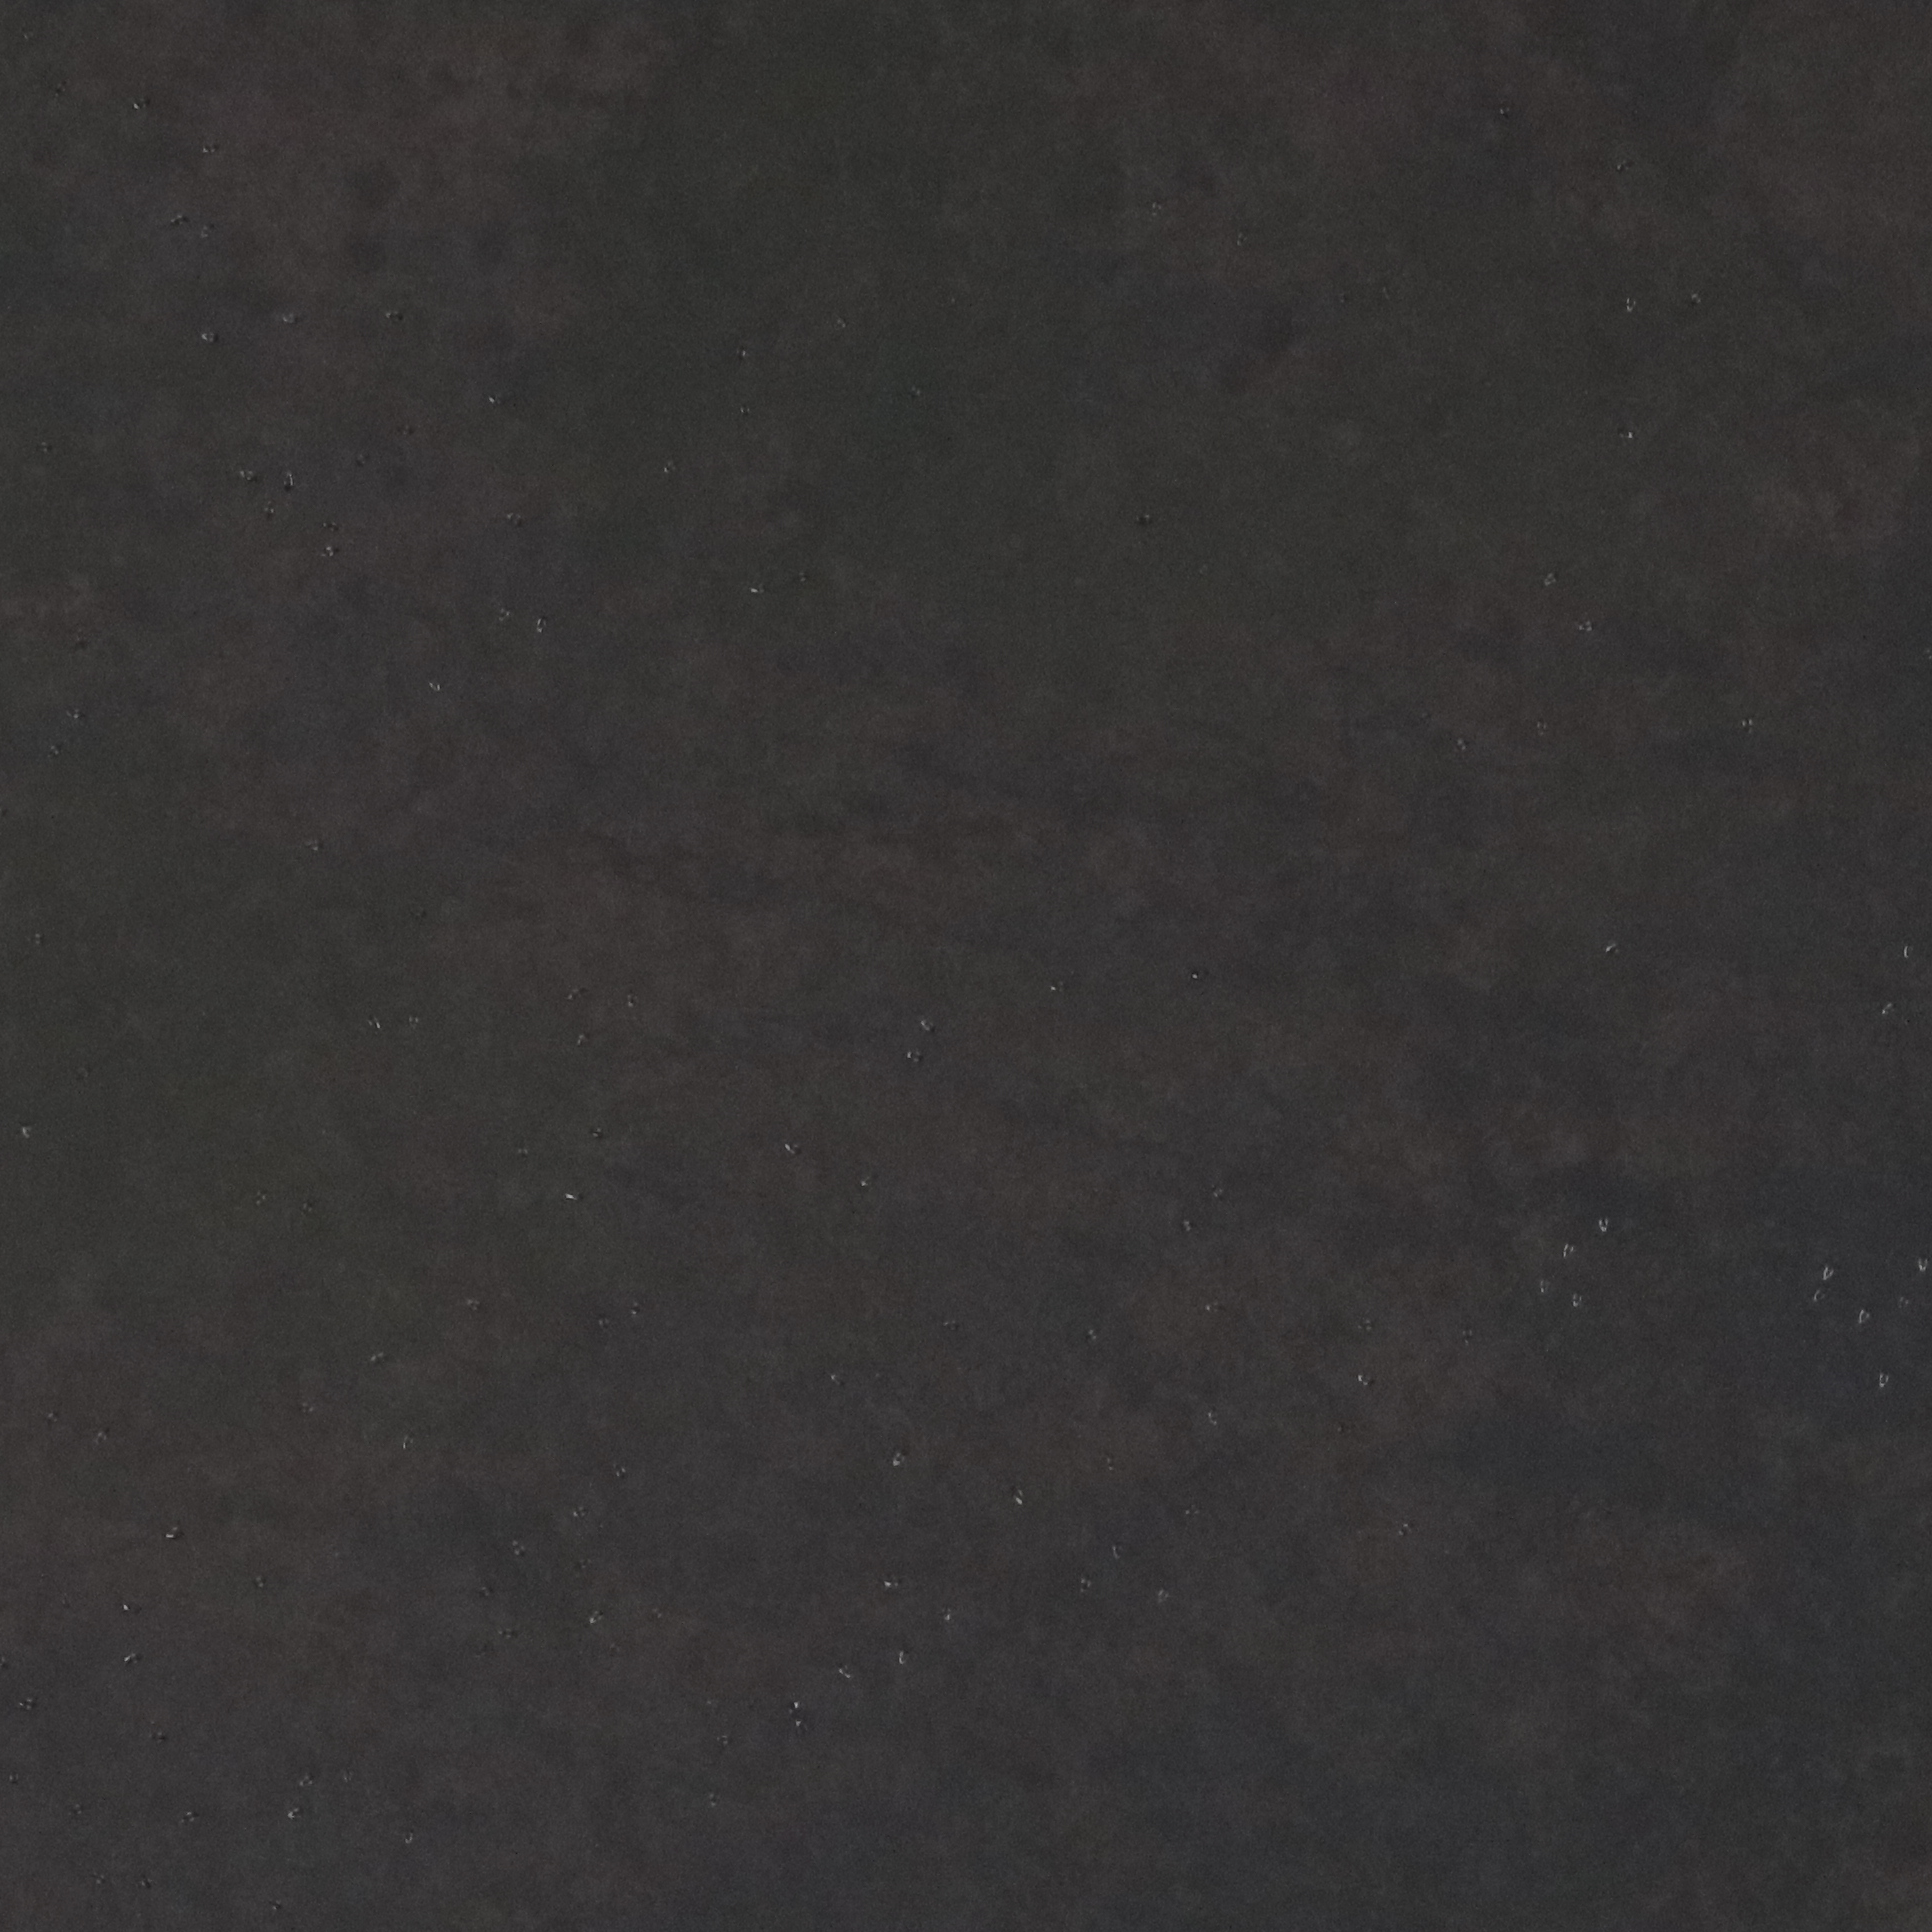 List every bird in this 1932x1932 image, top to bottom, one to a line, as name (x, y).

brant (33, 34)
brant (61, 85)
brant (141, 102)
brant (1505, 111)
brant (219, 145)
brant (1626, 162)
brant (1158, 206)
brant (183, 221)
brant (213, 235)
brant (1238, 235)
brant (1390, 293)
brant (1344, 295)
brant (1634, 306)
brant (1694, 310)
brant (279, 315)
brant (402, 315)
brant (838, 323)
brant (203, 327)
brant (742, 349)
brant (908, 385)
brant (492, 400)
brant (743, 409)
brant (405, 427)
brant (1626, 434)
brant (370, 452)
brant (42, 454)
brant (671, 462)
brant (247, 464)
brant (293, 476)
brant (276, 505)
brant (518, 515)
brant (1136, 520)
brant (338, 523)
brant (330, 552)
brant (800, 576)
brant (1553, 576)
brant (756, 583)
brant (505, 608)
brant (1582, 628)
brant (535, 631)
brant (73, 636)
brant (430, 679)
brant (1540, 720)
brant (82, 723)
brant (1743, 723)
brant (63, 748)
brant (1463, 750)
brant (5, 817)
brant (315, 845)
brant (424, 915)
brant (40, 945)
brant (1611, 952)
brant (1908, 953)
brant (1206, 976)
brant (1051, 987)
brant (570, 993)
brant (637, 1006)
brant (1889, 1012)
brant (414, 1016)
brant (377, 1021)
brant (927, 1025)
brant (591, 1034)
brant (915, 1055)
brant (87, 1075)
brant (594, 1130)
brant (39, 1133)
brant (525, 1147)
brant (792, 1149)
brant (869, 1171)
brant (579, 1190)
brant (258, 1195)
brant (1220, 1196)
brant (306, 1212)
brant (1189, 1218)
brant (1602, 1222)
brant (1567, 1244)
brant (1924, 1263)
brant (1828, 1268)
brant (1546, 1280)
brant (1577, 1295)
brant (1823, 1296)
brant (1908, 1301)
brant (469, 1302)
brant (630, 1307)
brant (1213, 1309)
brant (1866, 1311)
brant (1370, 1317)
brant (608, 1326)
brant (948, 1326)
brant (1103, 1333)
brant (1475, 1334)
brant (380, 1344)
brant (1367, 1371)
brant (849, 1373)
brant (1884, 1379)
brant (309, 1403)
brant (55, 1416)
brant (1219, 1417)
brant (1353, 1422)
brant (95, 1435)
brant (409, 1441)
brant (904, 1465)
brant (1126, 1466)
brant (619, 1467)
brant (1018, 1499)
brant (582, 1510)
brant (1193, 1512)
brant (1417, 1523)
brant (171, 1531)
brant (533, 1553)
brant (1121, 1553)
brant (591, 1561)
brant (892, 1575)
brant (1099, 1575)
brant (259, 1584)
brant (497, 1589)
brant (1167, 1589)
brant (72, 1599)
brant (129, 1614)
brant (666, 1615)
brant (940, 1615)
brant (591, 1624)
brant (517, 1641)
brant (140, 1652)
brant (3, 1659)
brant (895, 1659)
brant (843, 1677)
brant (38, 1702)
brant (757, 1702)
brant (801, 1705)
brant (167, 1730)
brant (800, 1736)
brant (725, 1745)
brant (306, 1777)
brant (15, 1787)
brant (349, 1787)
brant (715, 1799)
brant (80, 1807)
brant (188, 1814)
brant (296, 1818)
brant (417, 1837)
brant (98, 1884)
brant (143, 1885)
brant (277, 1903)